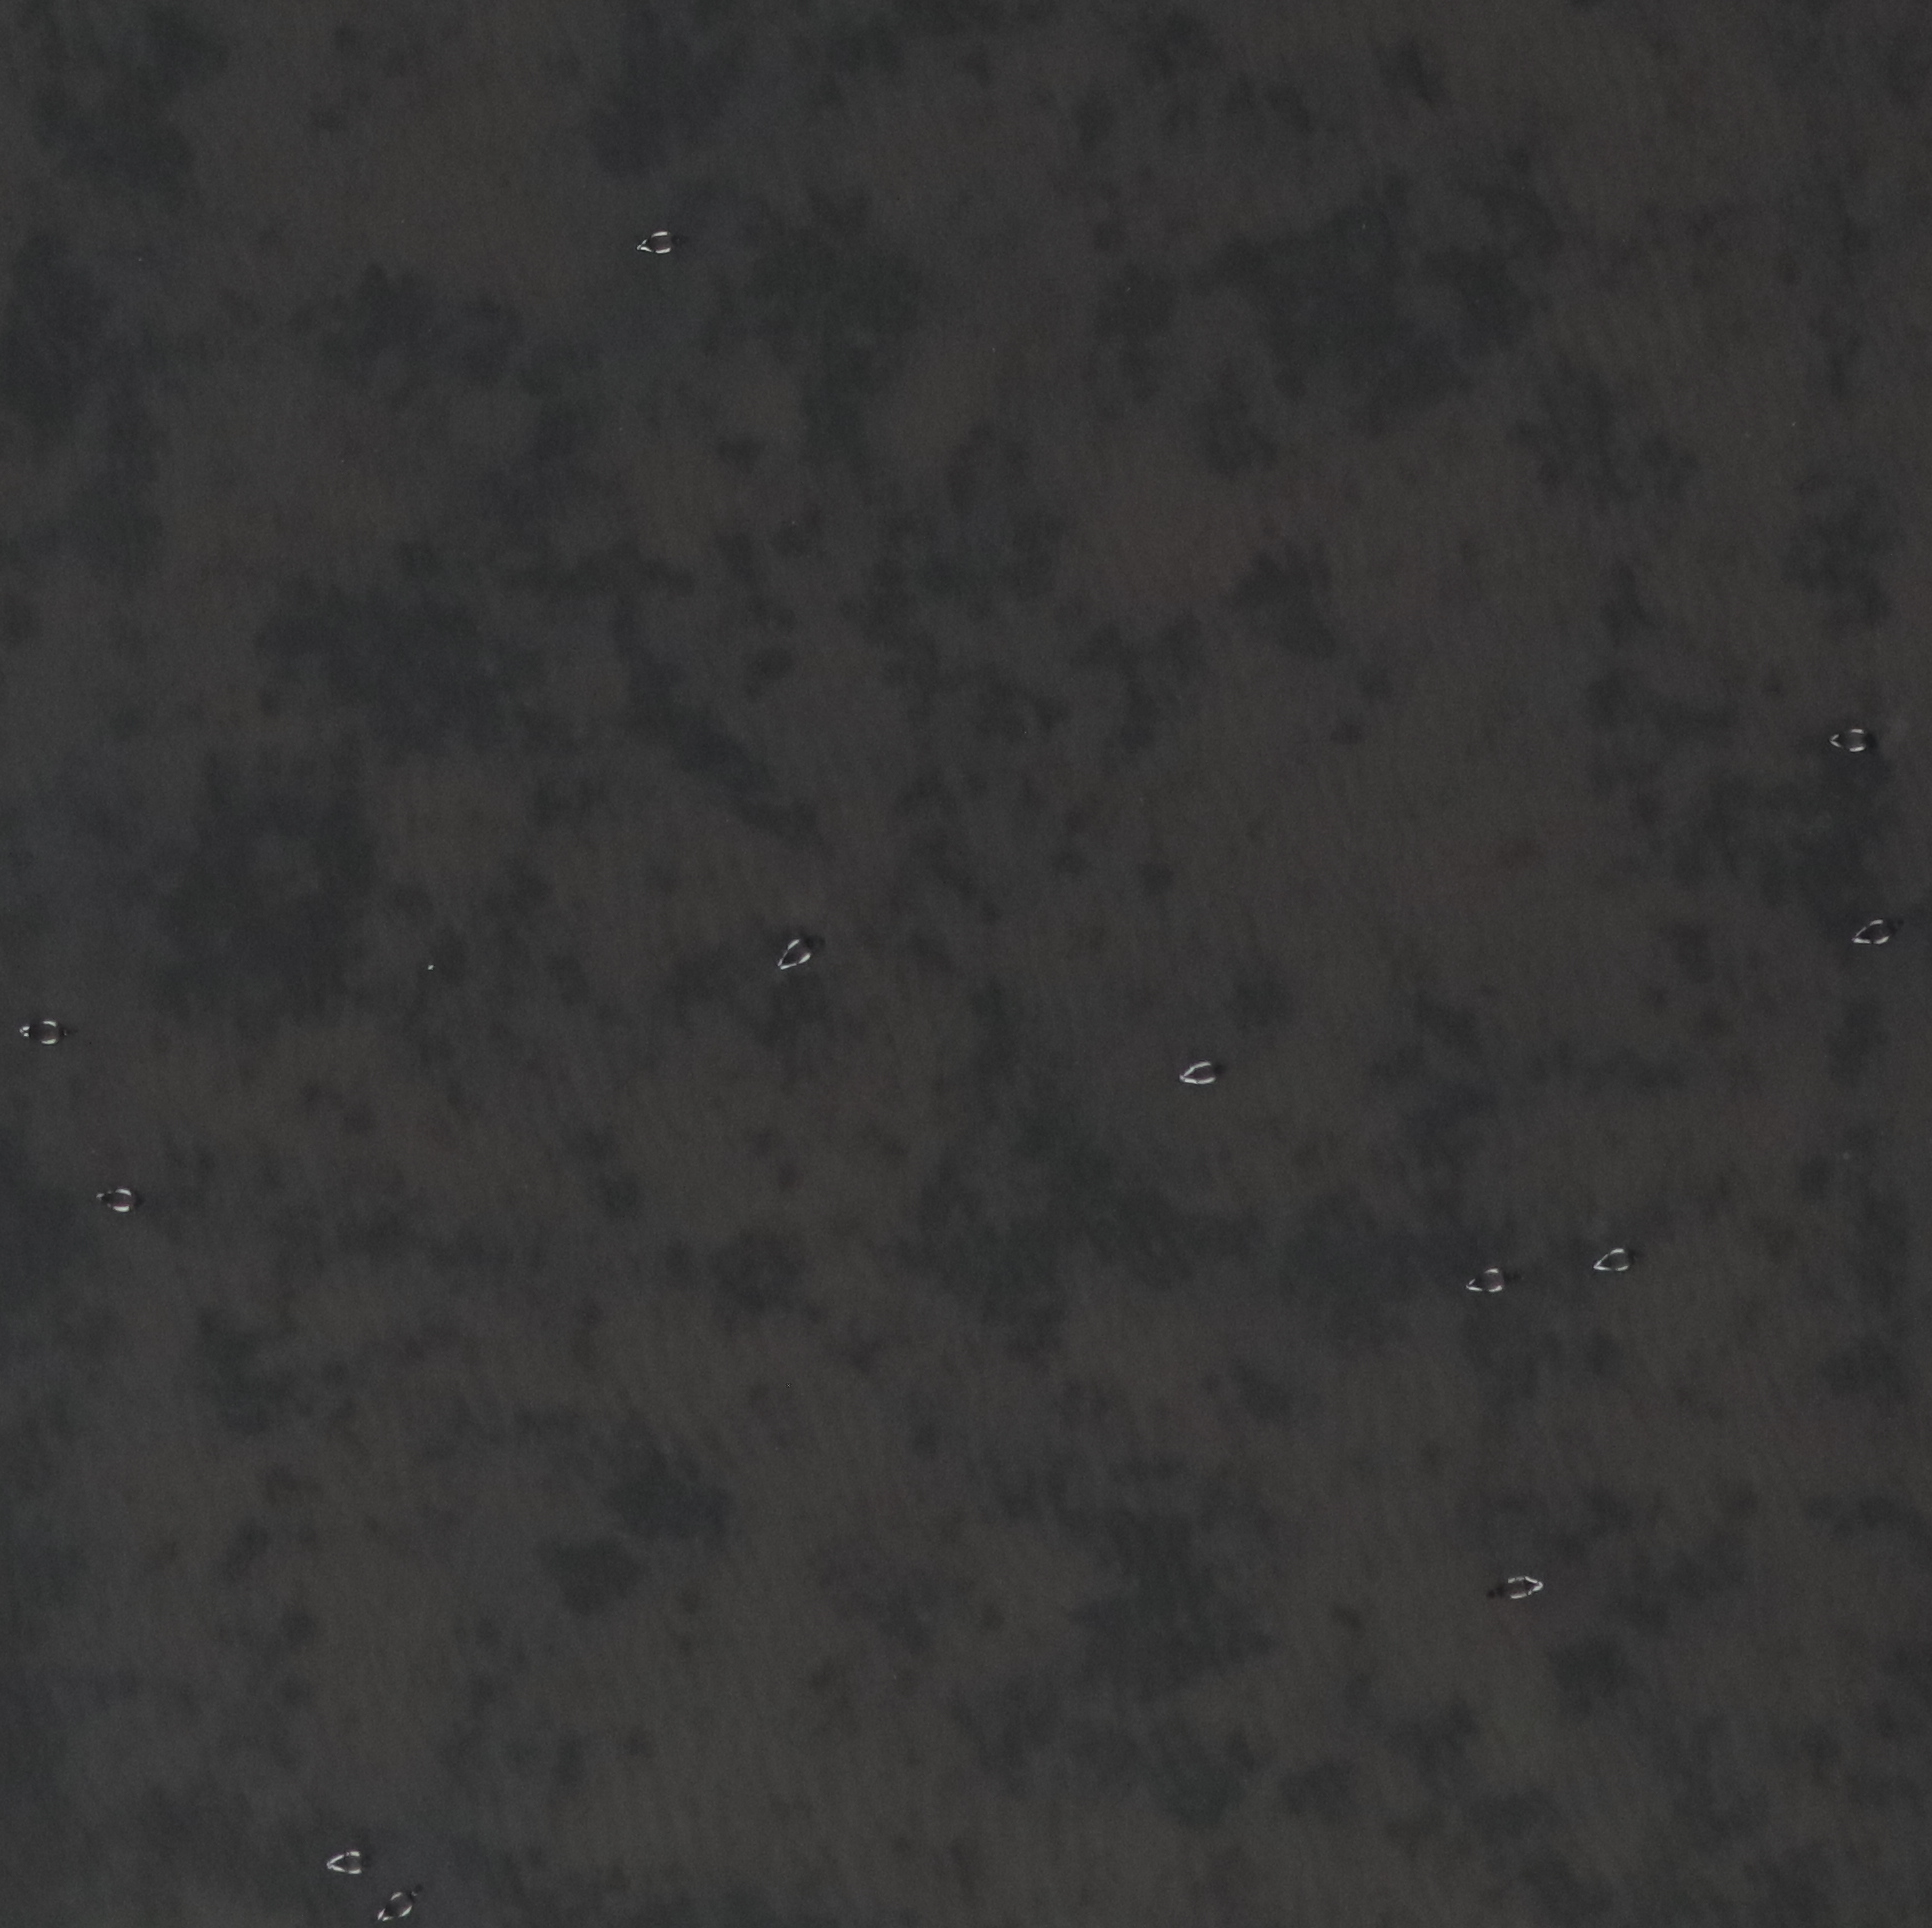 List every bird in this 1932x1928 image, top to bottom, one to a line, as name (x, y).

brant (658, 243)
brant (1853, 741)
brant (1874, 933)
brant (796, 954)
brant (47, 1032)
brant (1201, 1073)
brant (120, 1199)
brant (1615, 1261)
brant (1490, 1281)
brant (1517, 1588)
brant (350, 1863)
brant (395, 1905)